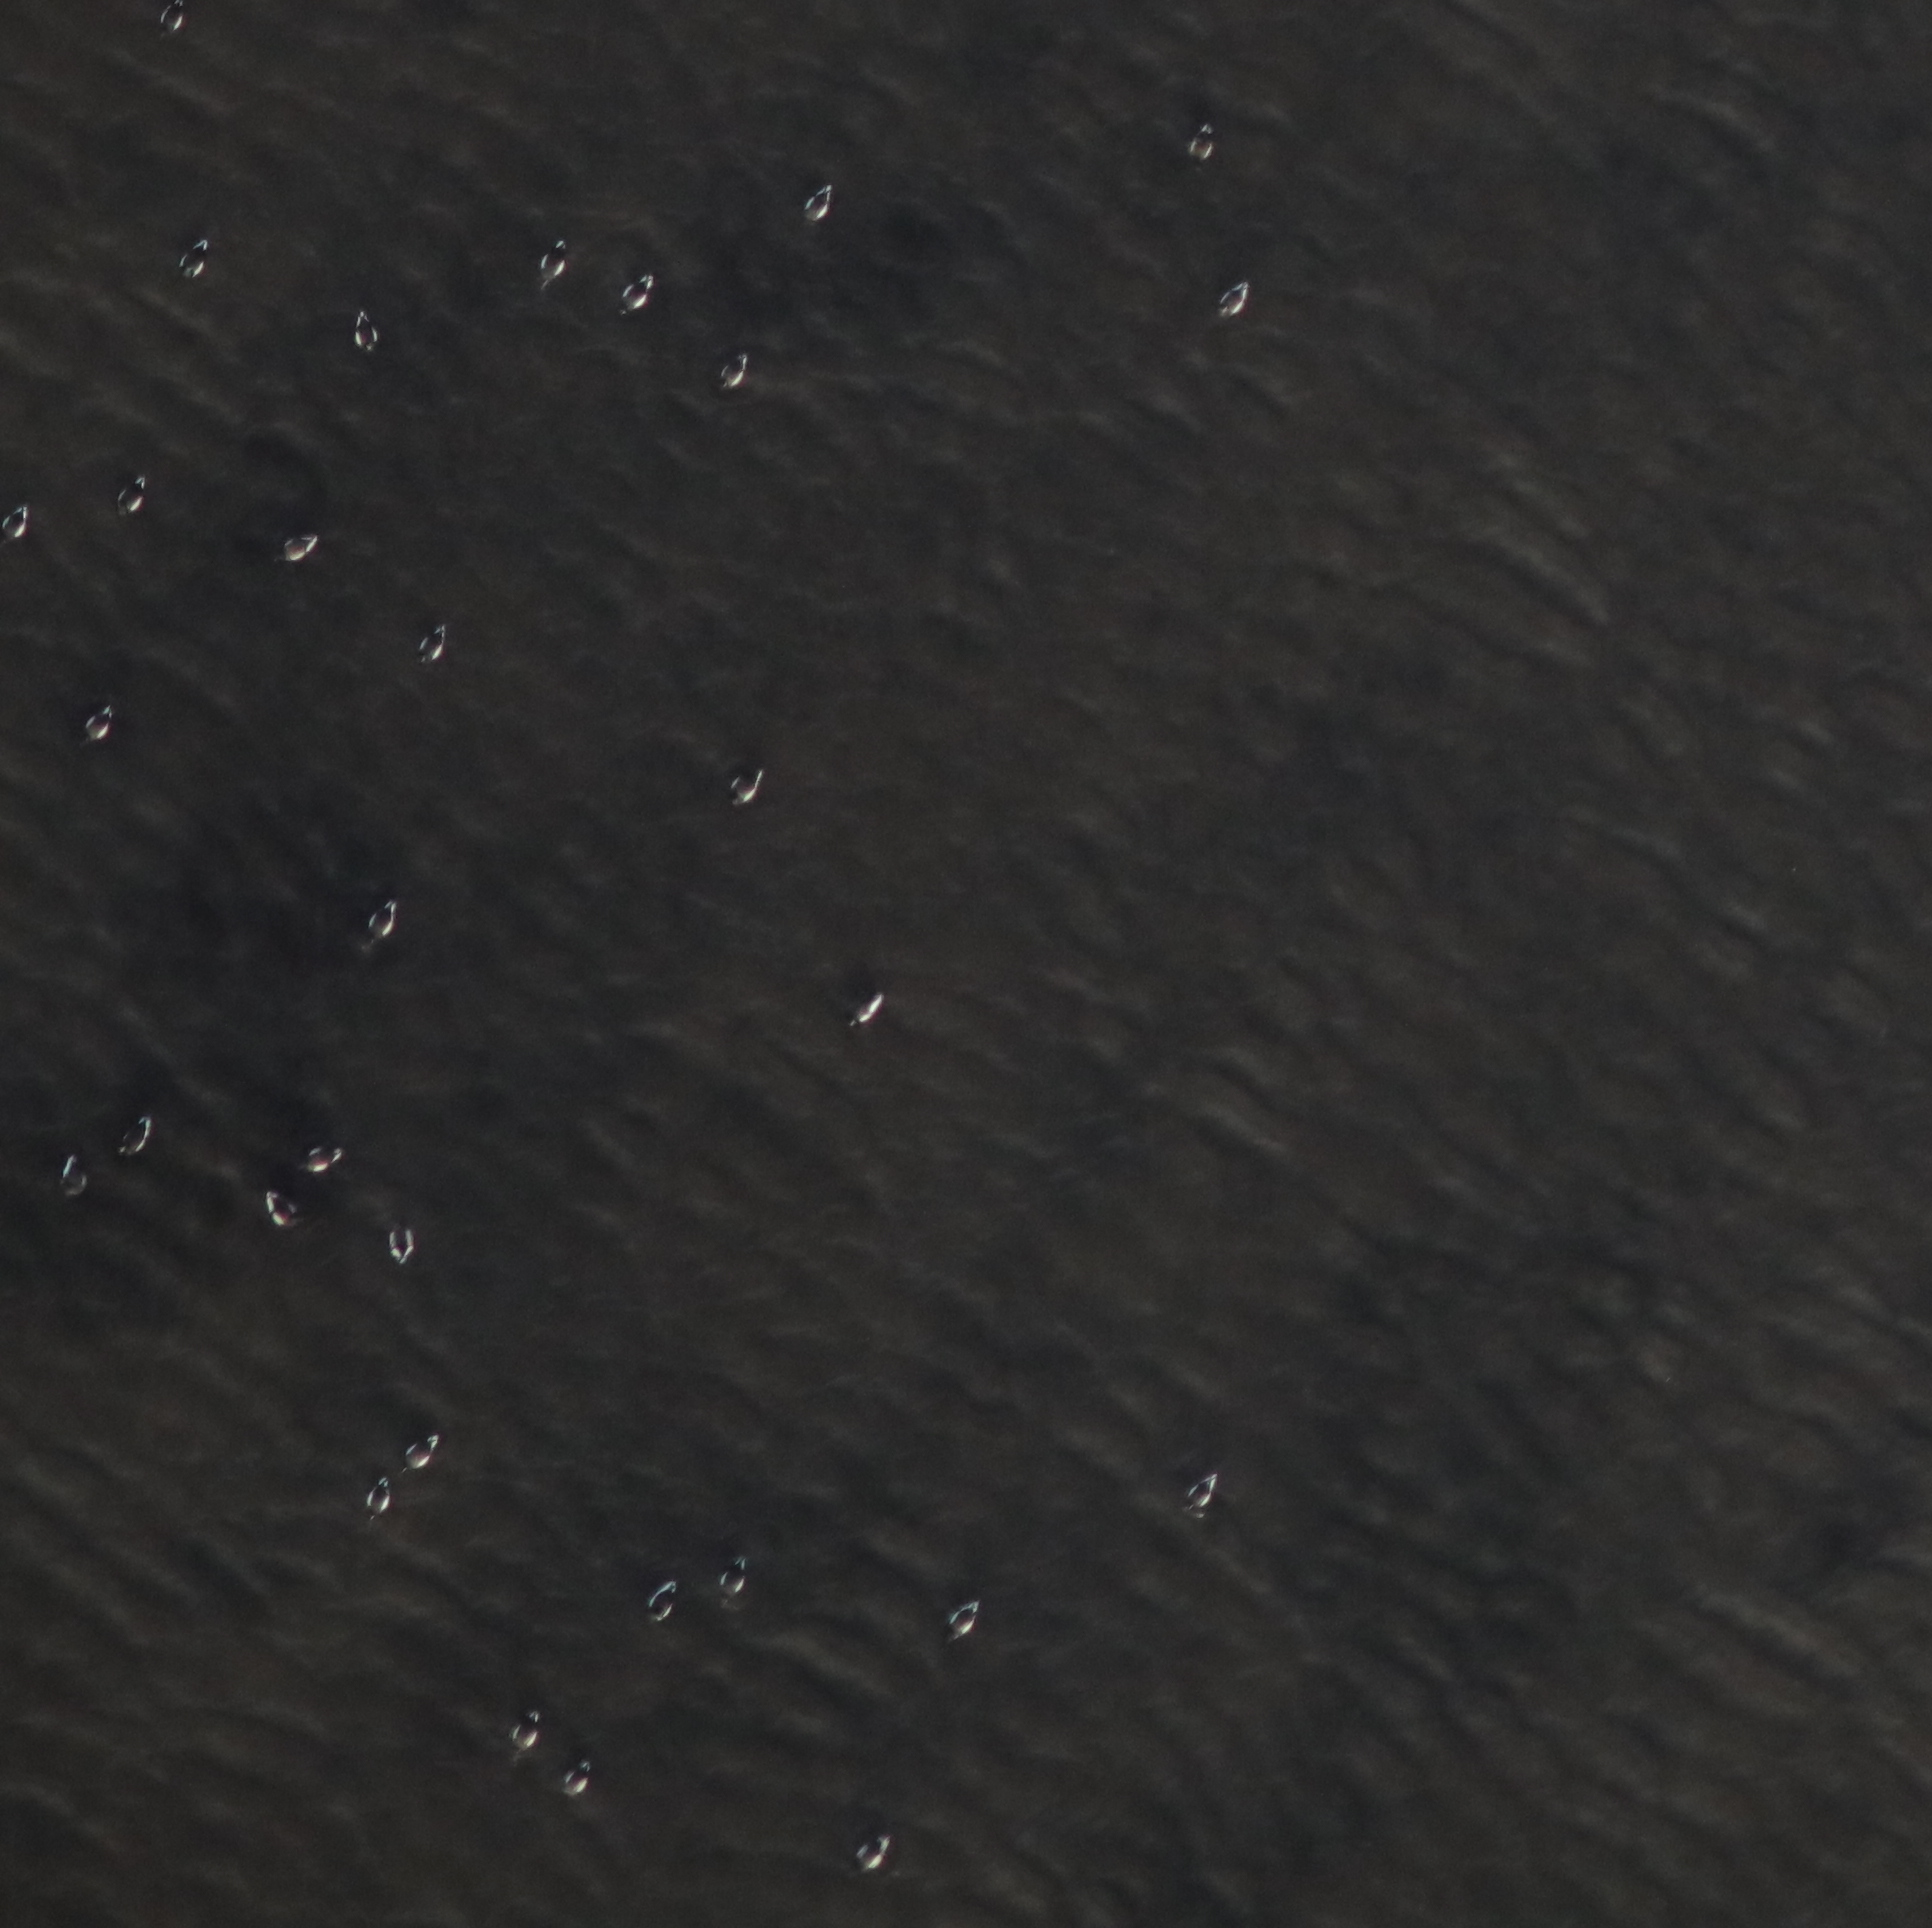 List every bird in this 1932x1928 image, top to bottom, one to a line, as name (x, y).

brant (171, 17)
brant (1202, 143)
brant (817, 204)
brant (193, 258)
brant (552, 263)
brant (635, 292)
brant (1232, 300)
brant (364, 330)
brant (732, 372)
brant (131, 496)
brant (13, 512)
brant (301, 546)
brant (432, 644)
brant (98, 724)
brant (745, 785)
brant (380, 922)
brant (865, 1013)
brant (134, 1136)
brant (319, 1157)
brant (71, 1176)
brant (282, 1209)
brant (400, 1240)
brant (419, 1451)
brant (1202, 1494)
brant (377, 1497)
brant (731, 1579)
brant (662, 1598)
brant (961, 1620)
brant (524, 1733)
brant (572, 1776)
brant (870, 1853)